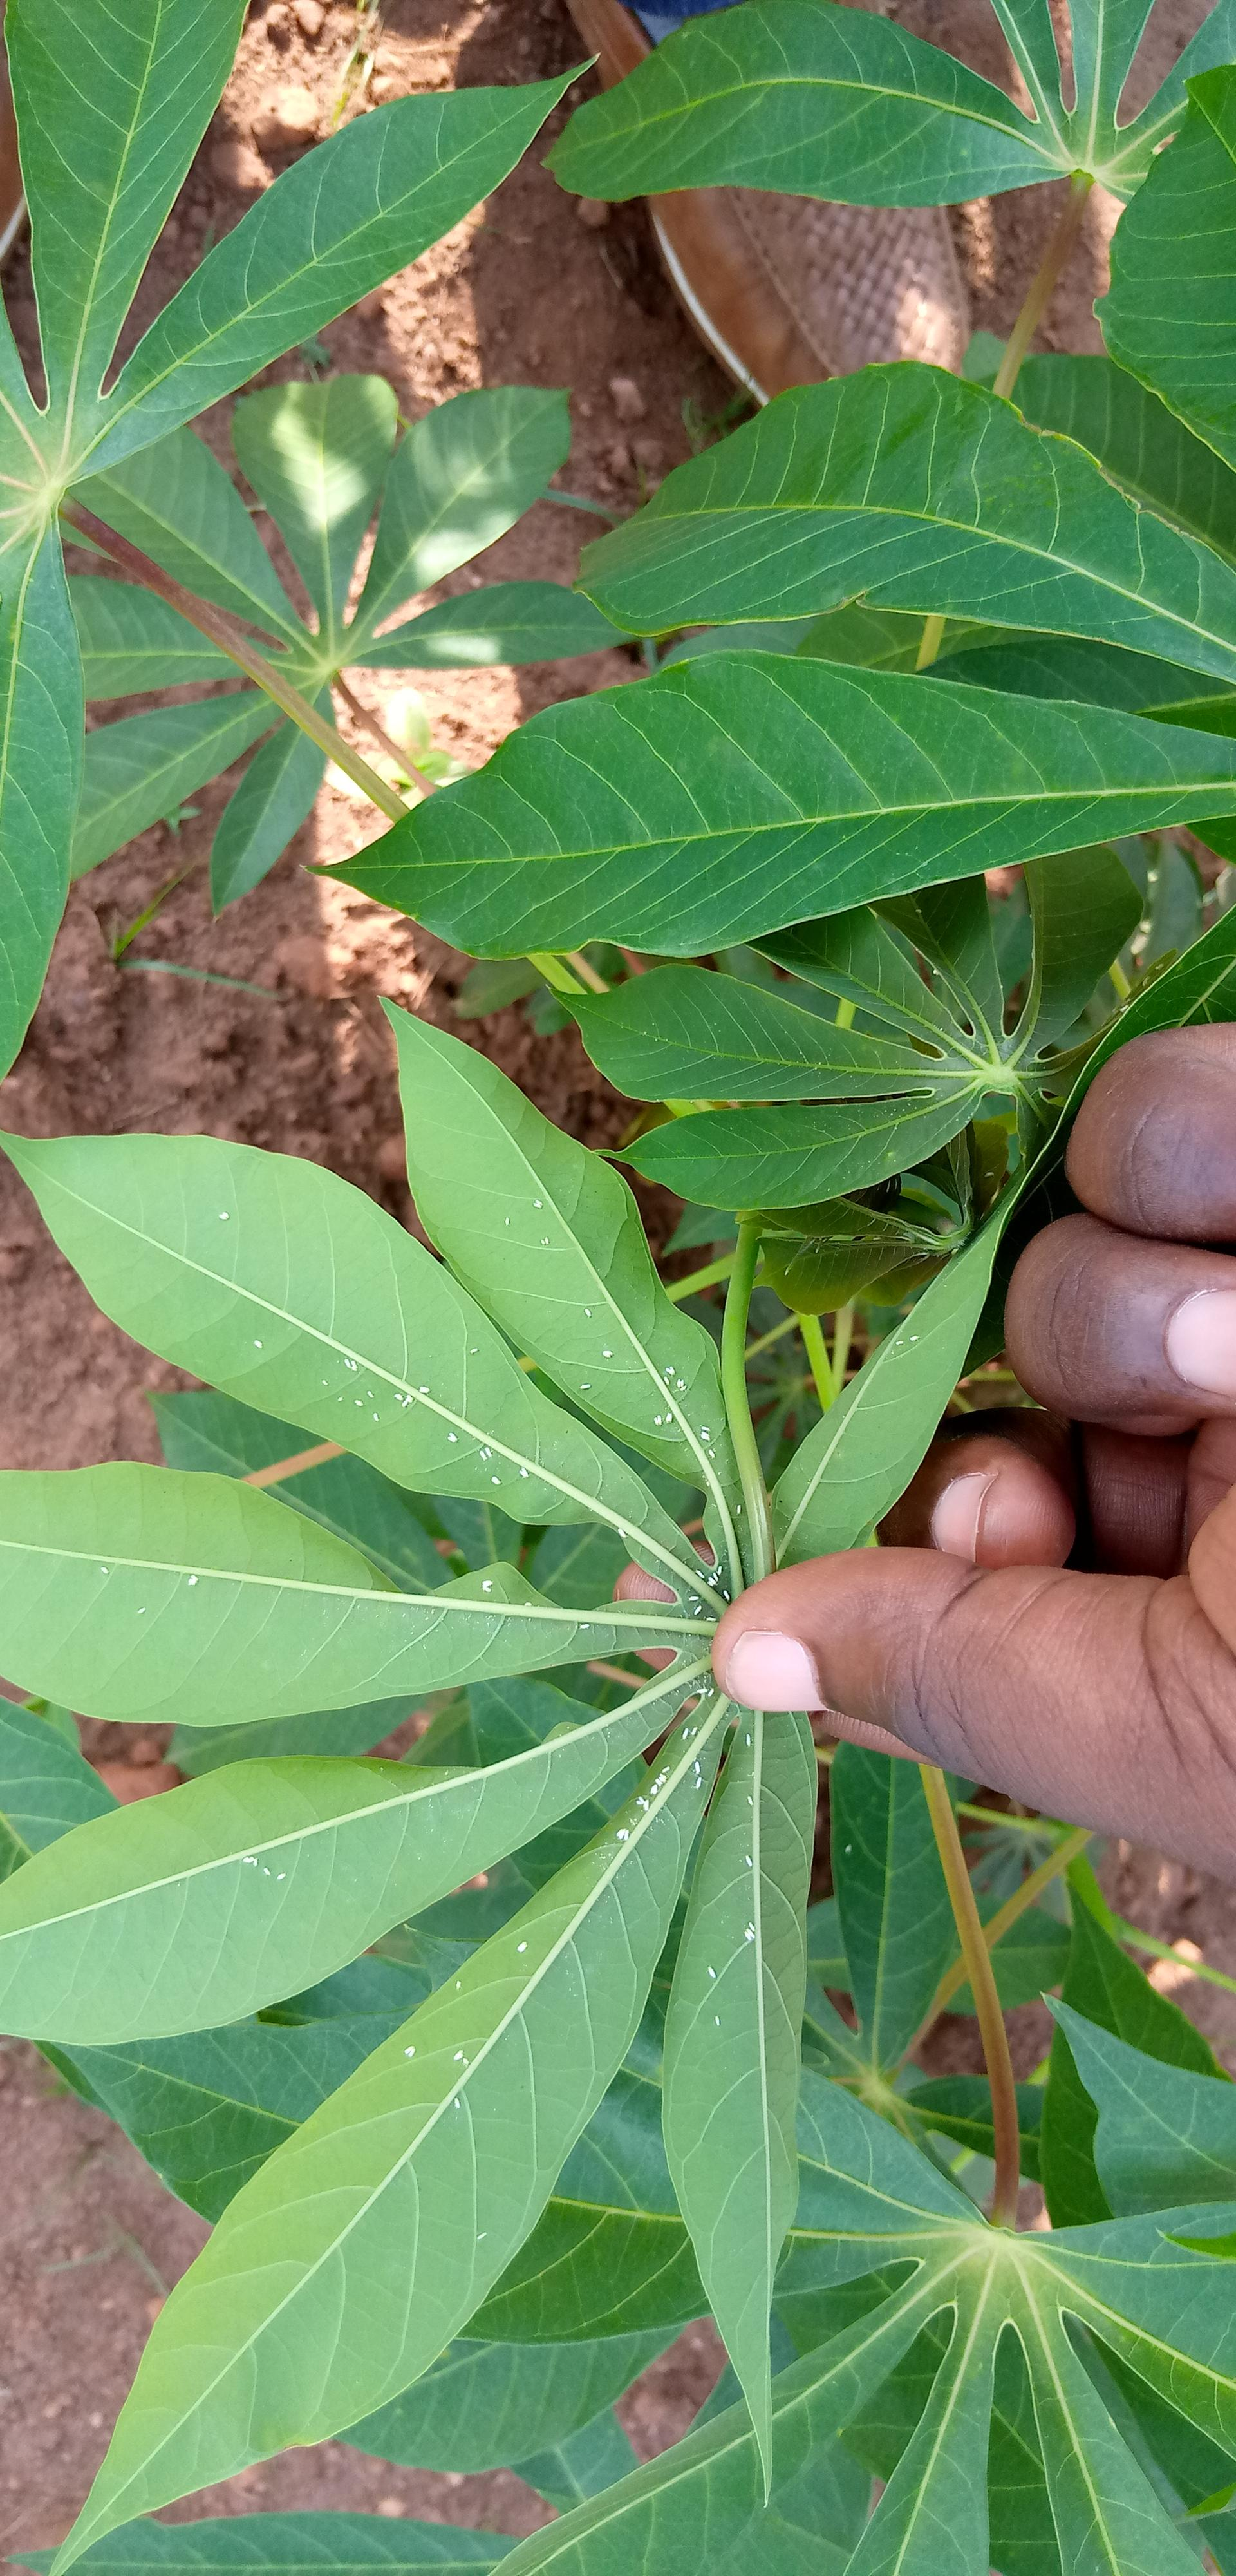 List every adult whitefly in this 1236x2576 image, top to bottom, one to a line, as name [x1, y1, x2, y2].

whitefly [930, 969, 941, 977]
whitefly [534, 1198, 544, 1206]
whitefly [532, 1202, 542, 1209]
whitefly [221, 1210, 231, 1220]
whitefly [218, 1213, 227, 1221]
whitefly [503, 1216, 513, 1229]
whitefly [545, 1236, 550, 1246]
whitefly [539, 1239, 545, 1246]
whitefly [582, 1306, 593, 1318]
whitefly [909, 1334, 921, 1342]
whitefly [252, 1338, 266, 1350]
whitefly [895, 1340, 905, 1346]
whitefly [467, 1347, 480, 1356]
whitefly [603, 1350, 615, 1356]
whitefly [601, 1352, 610, 1359]
whitefly [343, 1357, 351, 1369]
whitefly [350, 1359, 360, 1367]
whitefly [669, 1365, 677, 1374]
whitefly [664, 1366, 673, 1376]
whitefly [351, 1367, 359, 1372]
whitefly [663, 1375, 670, 1387]
whitefly [677, 1377, 680, 1389]
whitefly [319, 1378, 329, 1387]
whitefly [680, 1378, 684, 1387]
whitefly [577, 1381, 594, 1391]
whitefly [680, 1384, 688, 1393]
whitefly [420, 1385, 431, 1392]
whitefly [366, 1388, 377, 1399]
whitefly [419, 1388, 428, 1394]
whitefly [393, 1392, 404, 1401]
whitefly [406, 1394, 414, 1401]
whitefly [405, 1397, 413, 1403]
whitefly [352, 1397, 367, 1408]
whitefly [401, 1399, 408, 1408]
whitefly [371, 1411, 382, 1423]
whitefly [665, 1411, 674, 1423]
whitefly [657, 1414, 664, 1427]
whitefly [653, 1416, 659, 1426]
whitefly [700, 1425, 712, 1432]
whitefly [701, 1431, 711, 1437]
whitefly [449, 1432, 459, 1442]
whitefly [700, 1434, 711, 1442]
whitefly [446, 1435, 456, 1444]
whitefly [484, 1445, 494, 1458]
whitefly [707, 1448, 717, 1459]
whitefly [478, 1450, 488, 1461]
whitefly [518, 1465, 530, 1479]
whitefly [518, 1466, 533, 1481]
whitefly [489, 1475, 503, 1486]
whitefly [735, 1503, 744, 1516]
whitefly [616, 1528, 627, 1539]
whitefly [99, 1564, 111, 1576]
whitefly [717, 1564, 724, 1575]
whitefly [694, 1568, 706, 1580]
whitefly [711, 1571, 720, 1582]
whitefly [190, 1574, 200, 1582]
whitefly [707, 1576, 718, 1586]
whitefly [187, 1578, 198, 1582]
whitefly [481, 1578, 494, 1587]
whitefly [706, 1580, 715, 1587]
whitefly [188, 1582, 196, 1587]
whitefly [482, 1587, 491, 1593]
whitefly [721, 1588, 732, 1603]
whitefly [687, 1595, 700, 1602]
whitefly [523, 1601, 533, 1607]
whitefly [693, 1604, 703, 1616]
whitefly [136, 1606, 147, 1615]
whitefly [704, 1615, 718, 1622]
whitefly [578, 1622, 592, 1631]
whitefly [696, 1687, 708, 1694]
whitefly [707, 1687, 715, 1698]
whitefly [691, 1725, 699, 1736]
whitefly [681, 1727, 689, 1740]
whitefly [745, 1732, 754, 1747]
whitefly [694, 1759, 703, 1774]
whitefly [661, 1765, 672, 1774]
whitefly [658, 1775, 668, 1784]
whitefly [694, 1776, 704, 1790]
whitefly [654, 1777, 666, 1787]
whitefly [653, 1783, 657, 1795]
whitefly [649, 1785, 654, 1795]
whitefly [634, 1794, 646, 1805]
whitefly [747, 1795, 754, 1806]
whitefly [643, 1798, 650, 1812]
whitefly [615, 1828, 624, 1837]
whitefly [619, 1828, 626, 1841]
whitefly [624, 1828, 630, 1842]
whitefly [241, 1854, 254, 1864]
whitefly [745, 1854, 754, 1867]
whitefly [253, 1856, 258, 1867]
whitefly [262, 1866, 273, 1876]
whitefly [276, 1871, 287, 1882]
whitefly [748, 1920, 758, 1932]
whitefly [746, 1928, 756, 1939]
whitefly [744, 1931, 752, 1941]
whitefly [516, 1940, 527, 1951]
whitefly [520, 1943, 528, 1953]
whitefly [706, 1965, 719, 1979]
whitefly [453, 1979, 464, 1991]
whitefly [713, 2014, 724, 2028]
whitefly [403, 2044, 416, 2056]
whitefly [407, 2048, 416, 2059]
whitefly [453, 2048, 465, 2061]
whitefly [451, 2049, 465, 2062]
whitefly [462, 2057, 471, 2067]
whitefly [453, 2096, 463, 2109]
whitefly [476, 2230, 488, 2242]